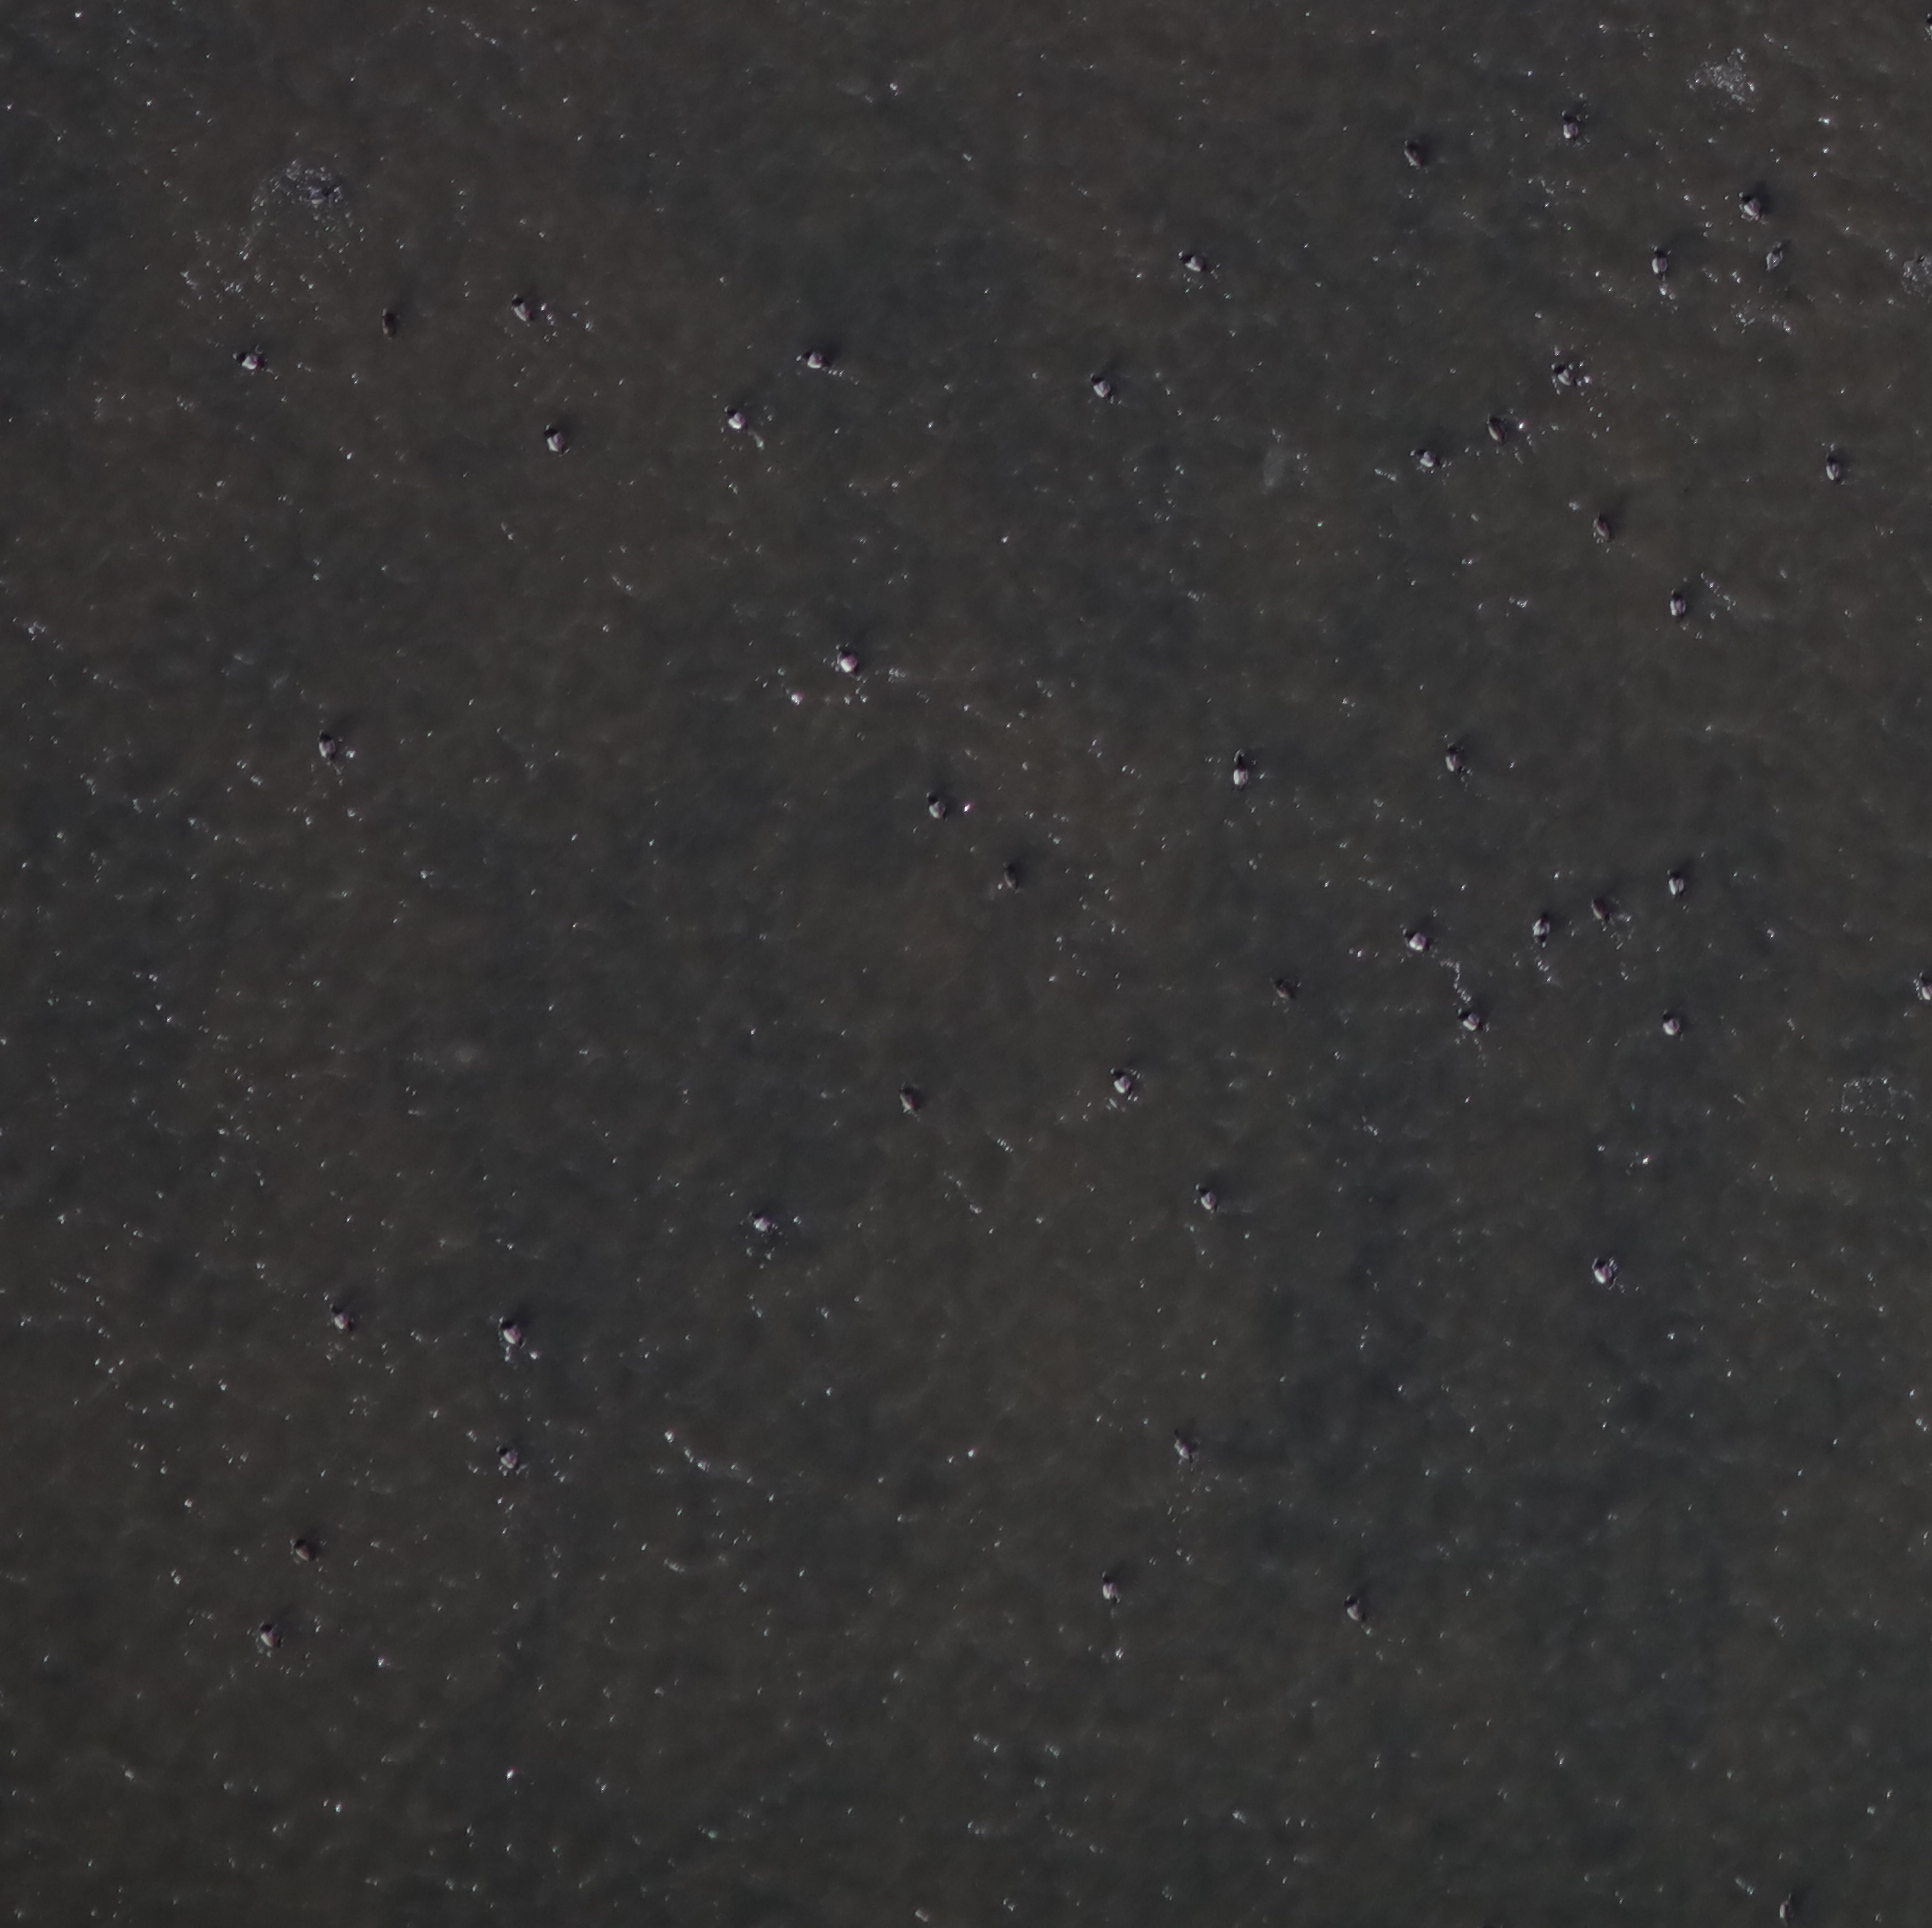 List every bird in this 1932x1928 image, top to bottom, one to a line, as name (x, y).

other bird (1570, 127)
other bird (1414, 154)
other bird (318, 194)
other bird (1753, 204)
other bird (1775, 261)
other bird (1195, 262)
other bird (1660, 263)
other bird (523, 310)
other bird (386, 323)
other bird (815, 358)
other bird (251, 363)
other bird (1561, 375)
other bird (1103, 385)
other bird (738, 422)
other bird (1498, 430)
other bird (552, 438)
other bird (1430, 460)
other bird (1831, 469)
other bird (1599, 528)
other bird (1677, 606)
other bird (848, 660)
other bird (327, 750)
other bird (1453, 757)
other bird (1242, 776)
other bird (934, 808)
other bird (1013, 878)
other bird (1676, 883)
other bird (1595, 910)
other bird (1543, 928)
other bird (1418, 942)
other bird (1283, 989)
other bird (1925, 993)
other bird (1469, 1020)
other bird (1673, 1026)
other bird (1122, 1088)
other bird (909, 1102)
other bird (1209, 1203)
other bird (761, 1225)
other bird (1604, 1271)
other bird (341, 1320)
other bird (514, 1333)
other bird (1184, 1448)
other bird (507, 1459)
other bird (302, 1550)
other bird (1109, 1588)
other bird (1353, 1609)
other bird (270, 1634)
other bird (1789, 1911)